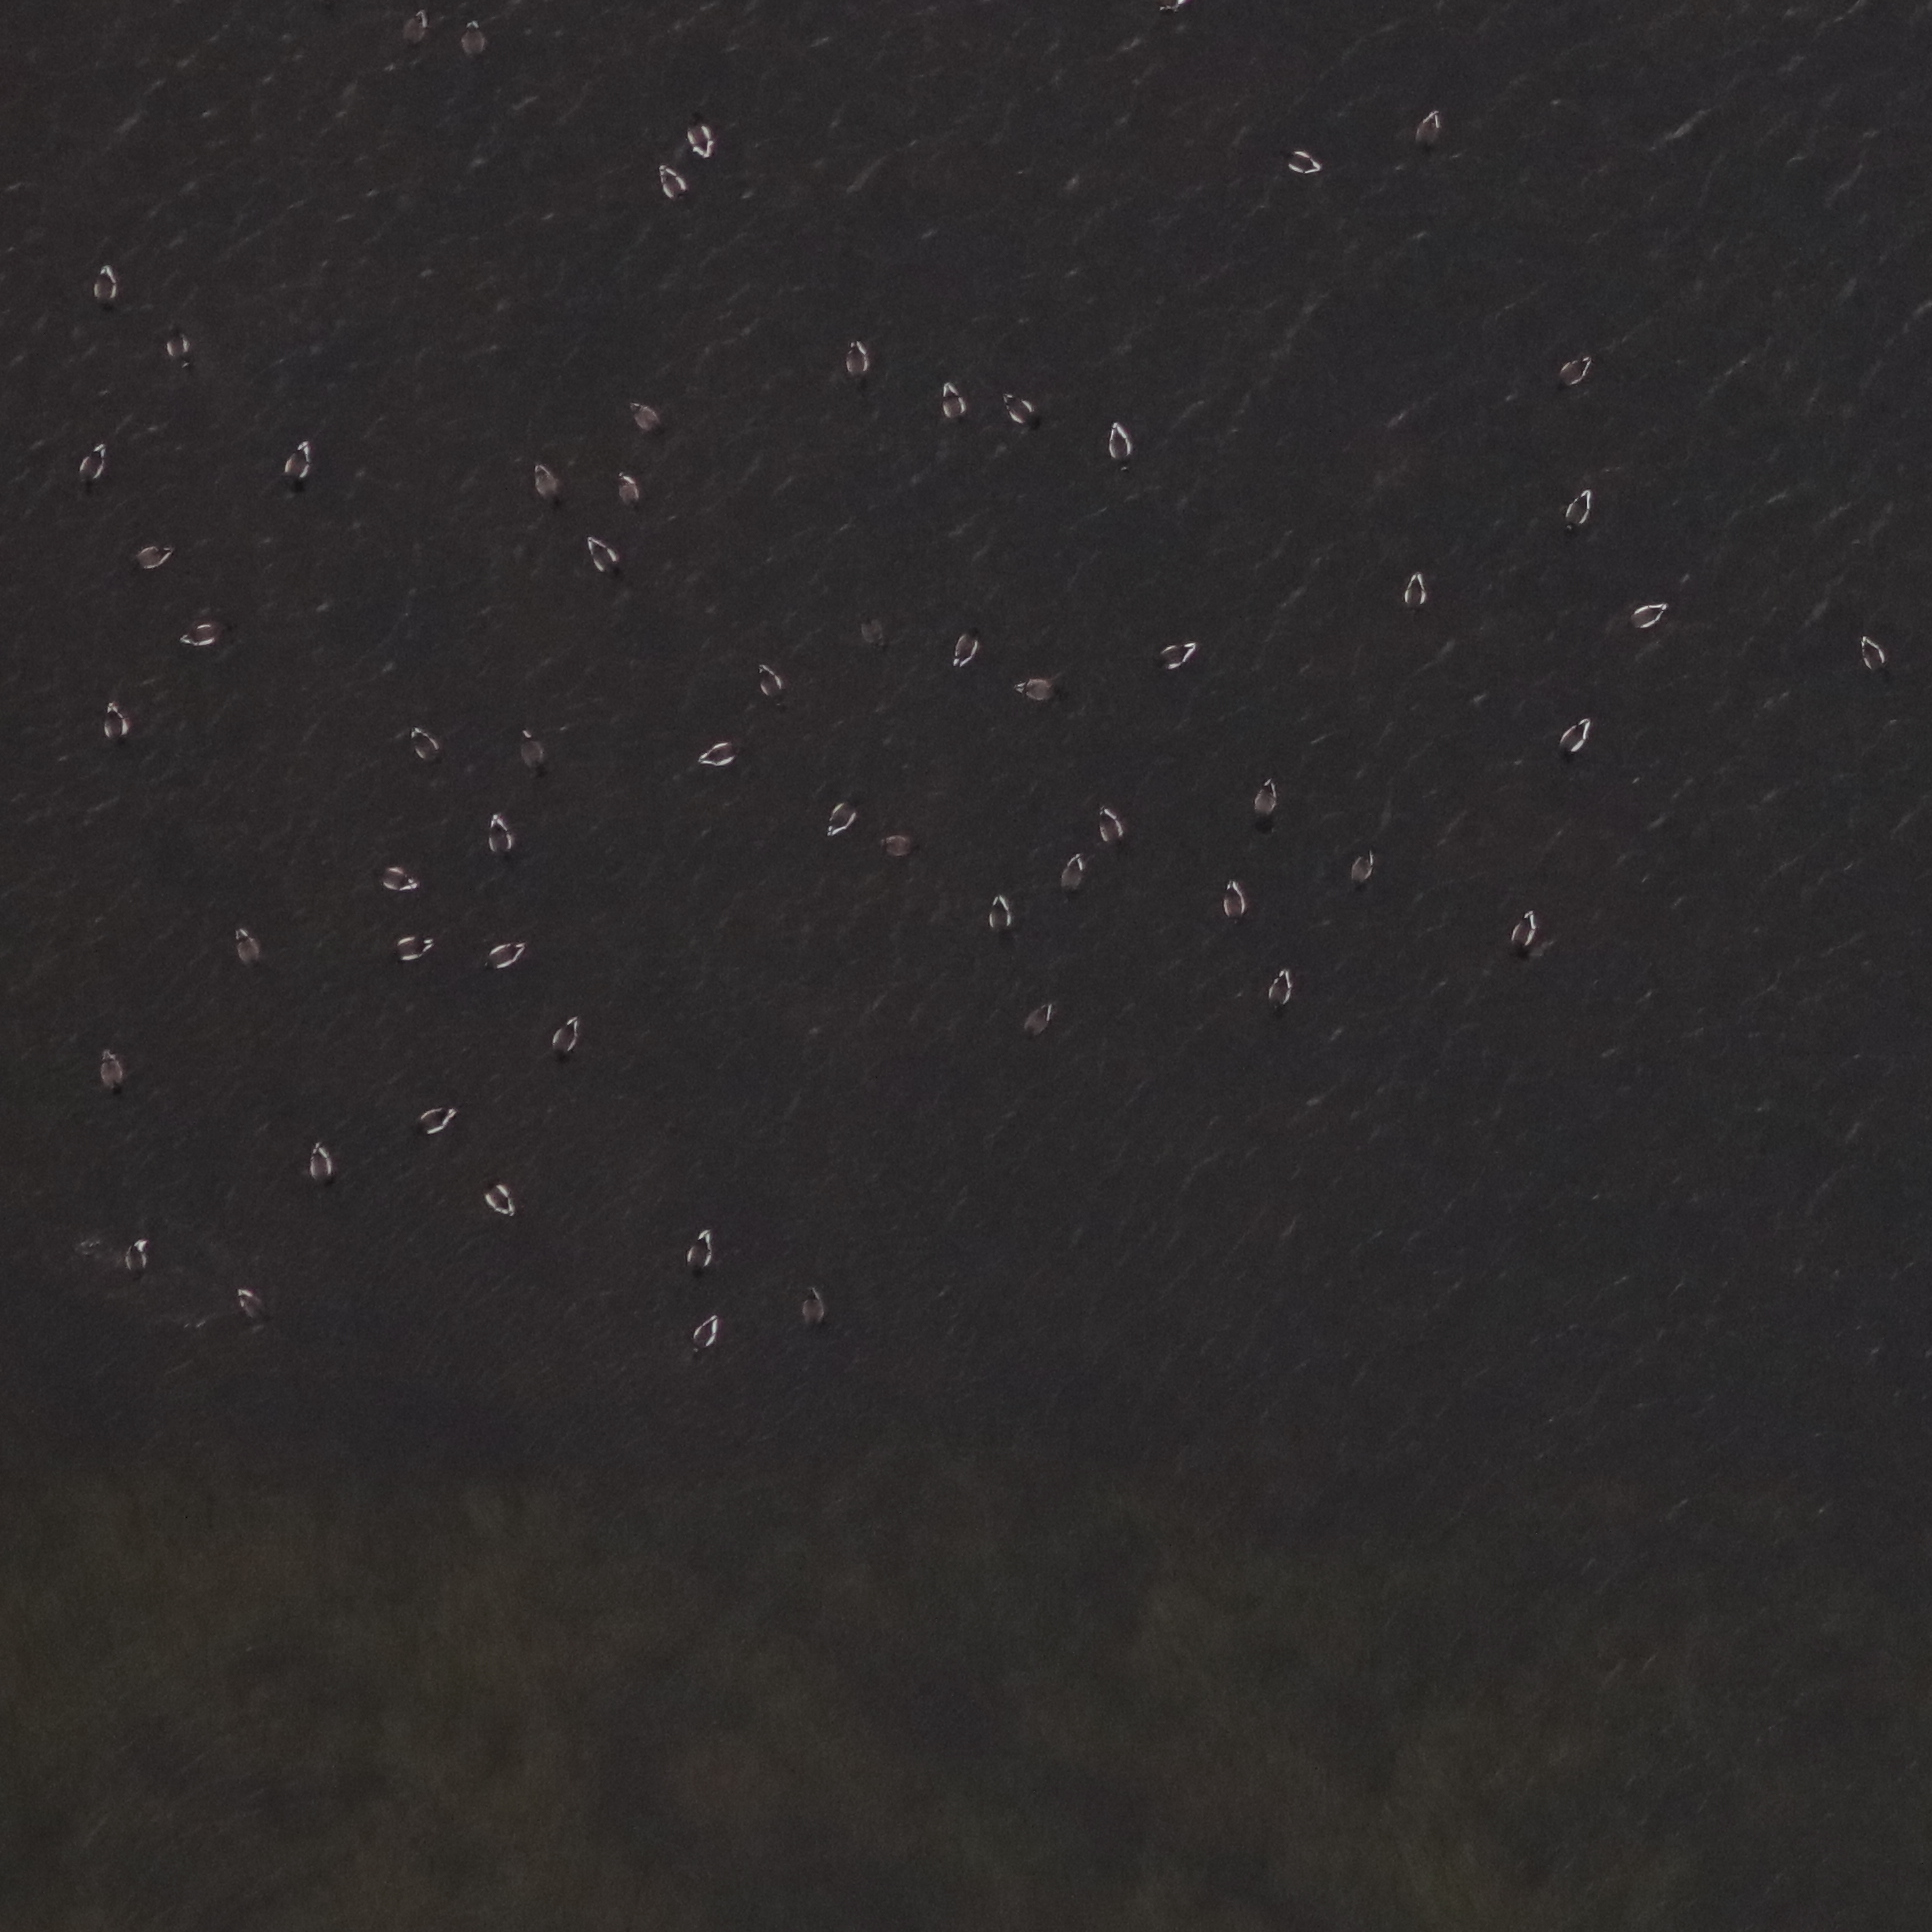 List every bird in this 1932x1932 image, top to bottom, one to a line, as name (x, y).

brant (415, 30)
brant (473, 42)
brant (1427, 132)
brant (700, 137)
brant (1301, 162)
brant (672, 187)
brant (106, 288)
brant (178, 348)
brant (858, 362)
brant (1573, 372)
brant (954, 404)
brant (1020, 412)
brant (645, 419)
brant (1120, 448)
brant (92, 465)
brant (298, 465)
brant (546, 483)
brant (629, 490)
brant (1579, 512)
brant (602, 557)
brant (151, 558)
brant (1414, 594)
brant (1647, 616)
brant (872, 631)
brant (206, 634)
brant (966, 647)
brant (1873, 654)
brant (1176, 655)
brant (772, 683)
brant (1038, 689)
brant (114, 723)
brant (1574, 739)
brant (426, 746)
brant (533, 752)
brant (721, 753)
brant (1266, 802)
brant (842, 817)
brant (1110, 828)
brant (501, 838)
brant (896, 844)
brant (1361, 870)
brant (1071, 876)
brant (396, 879)
brant (1235, 901)
brant (999, 916)
brant (1525, 933)
brant (413, 948)
brant (248, 949)
brant (504, 955)
brant (1280, 990)
brant (1039, 1021)
brant (565, 1039)
brant (112, 1072)
brant (436, 1120)
brant (321, 1165)
brant (498, 1198)
brant (699, 1253)
brant (135, 1260)
brant (251, 1306)
brant (814, 1309)
brant (704, 1334)